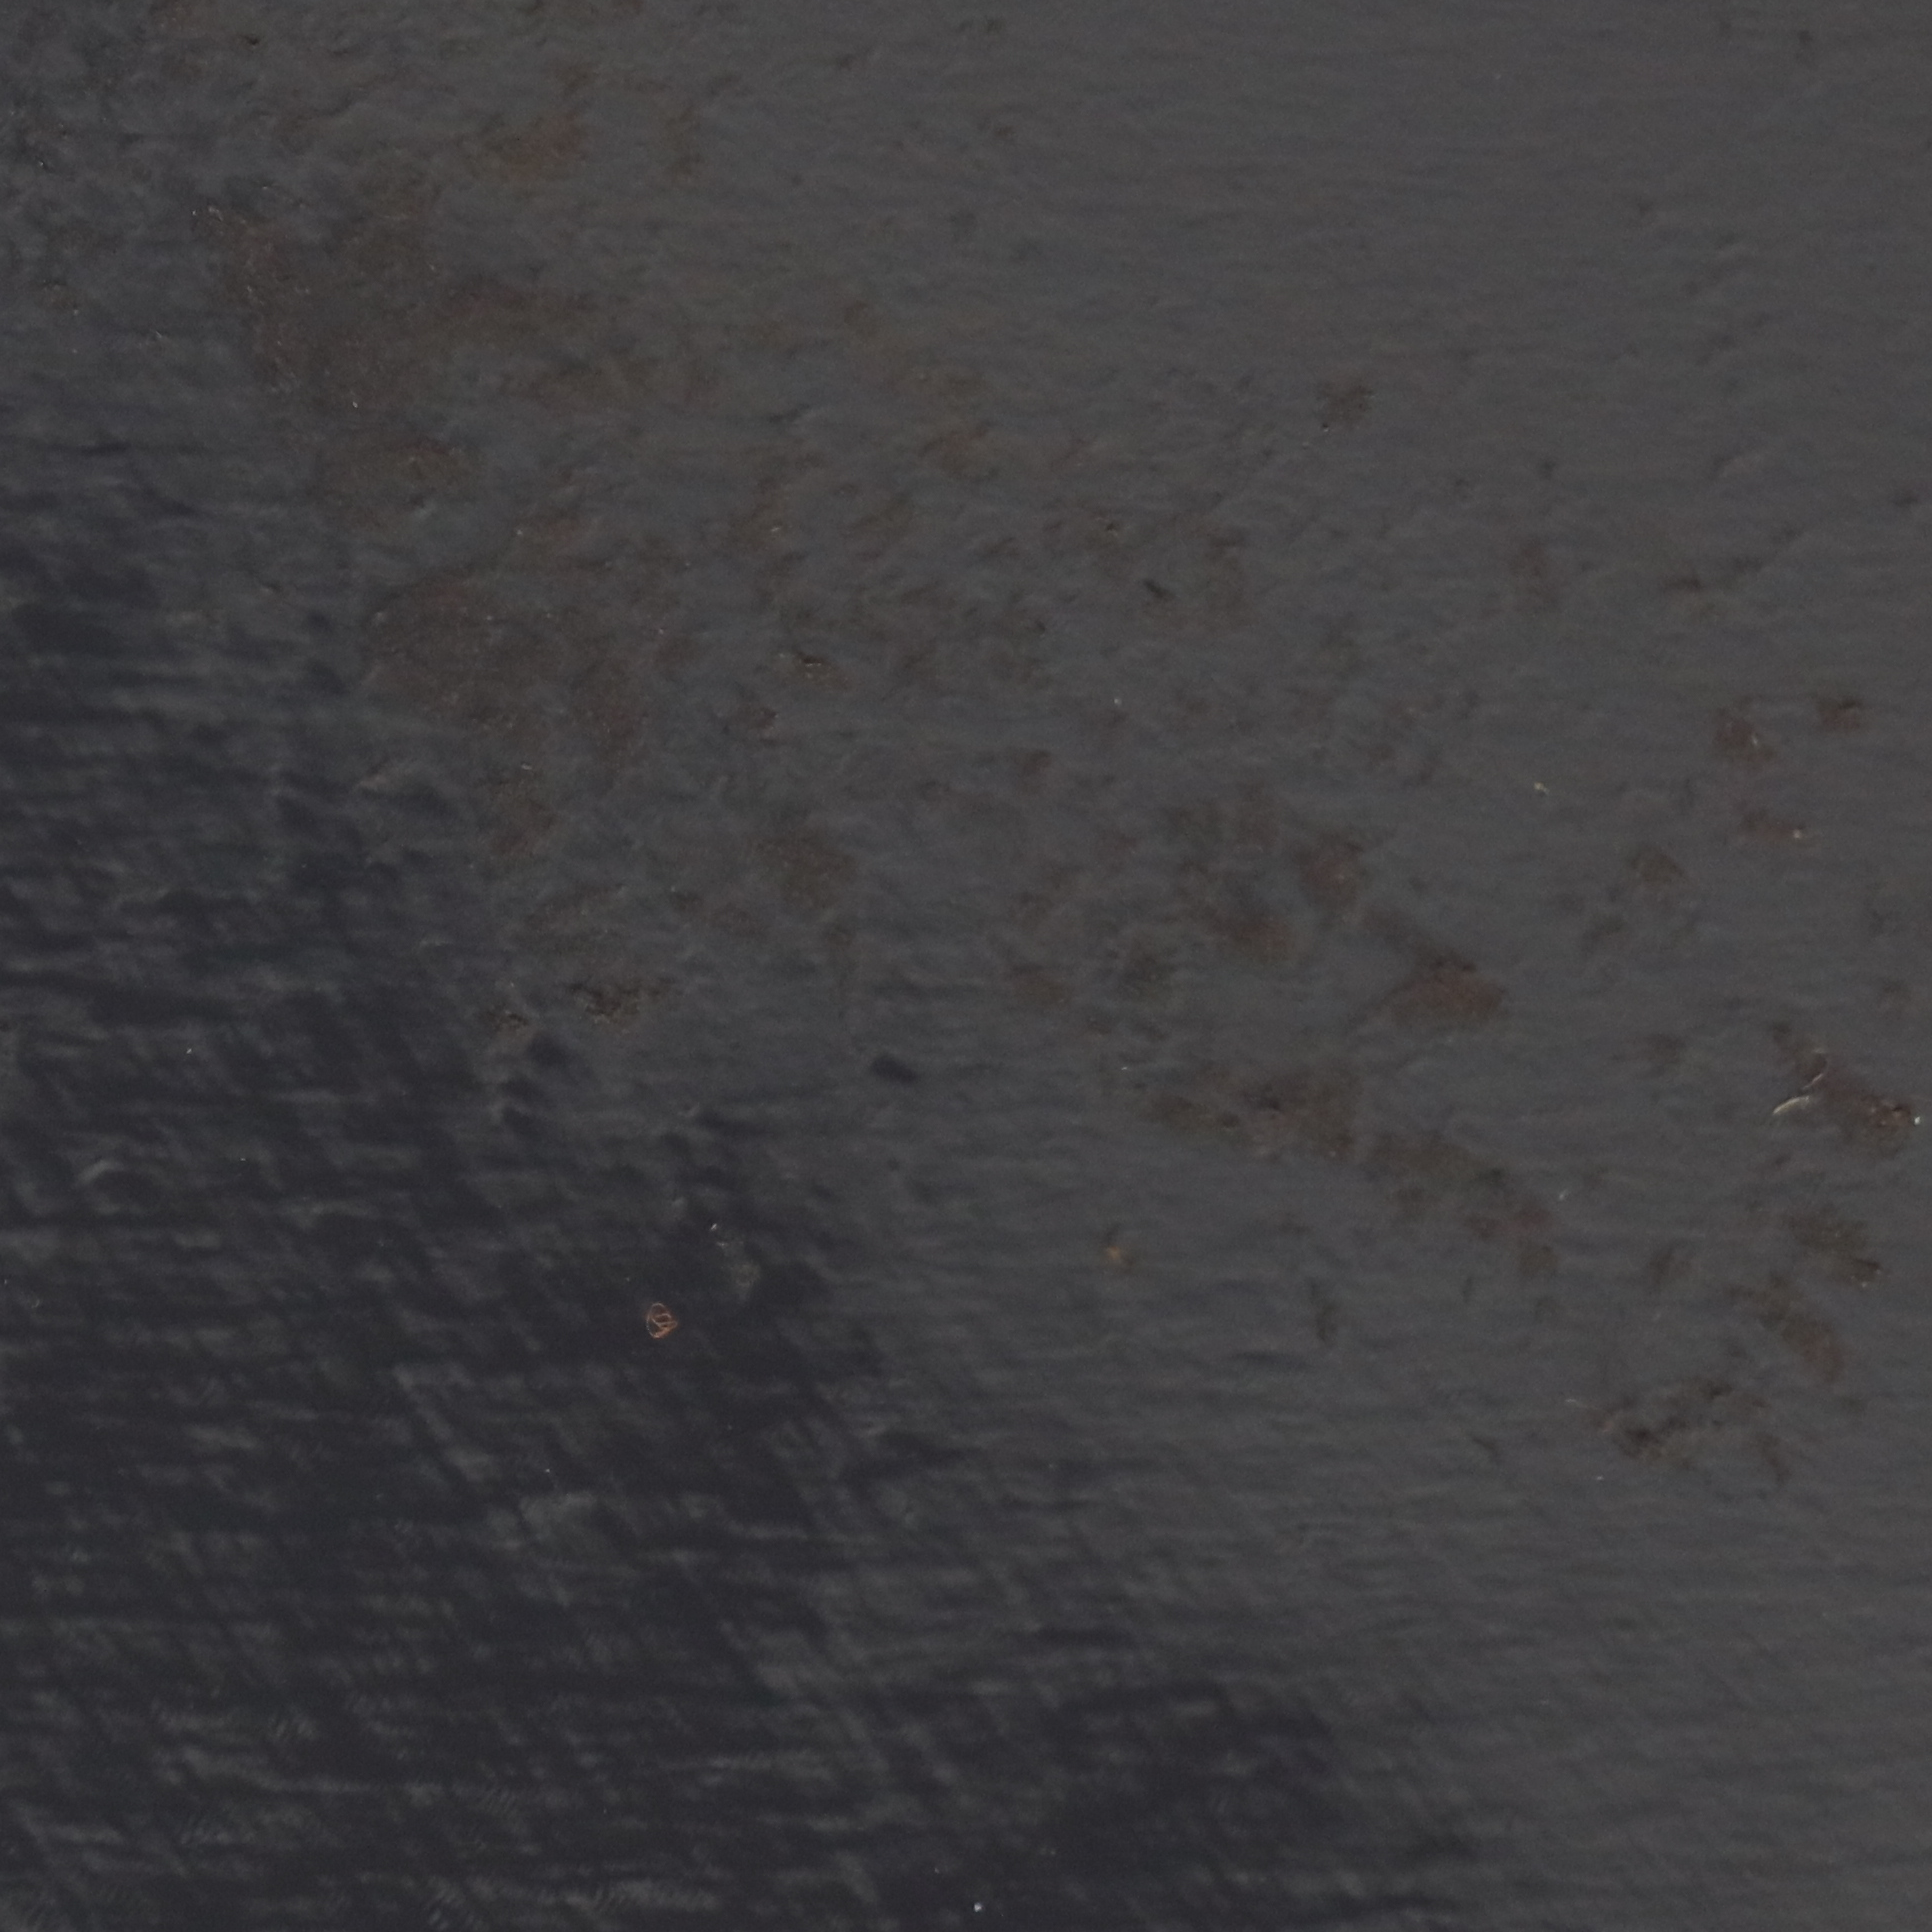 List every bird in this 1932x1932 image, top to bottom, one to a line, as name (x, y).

None